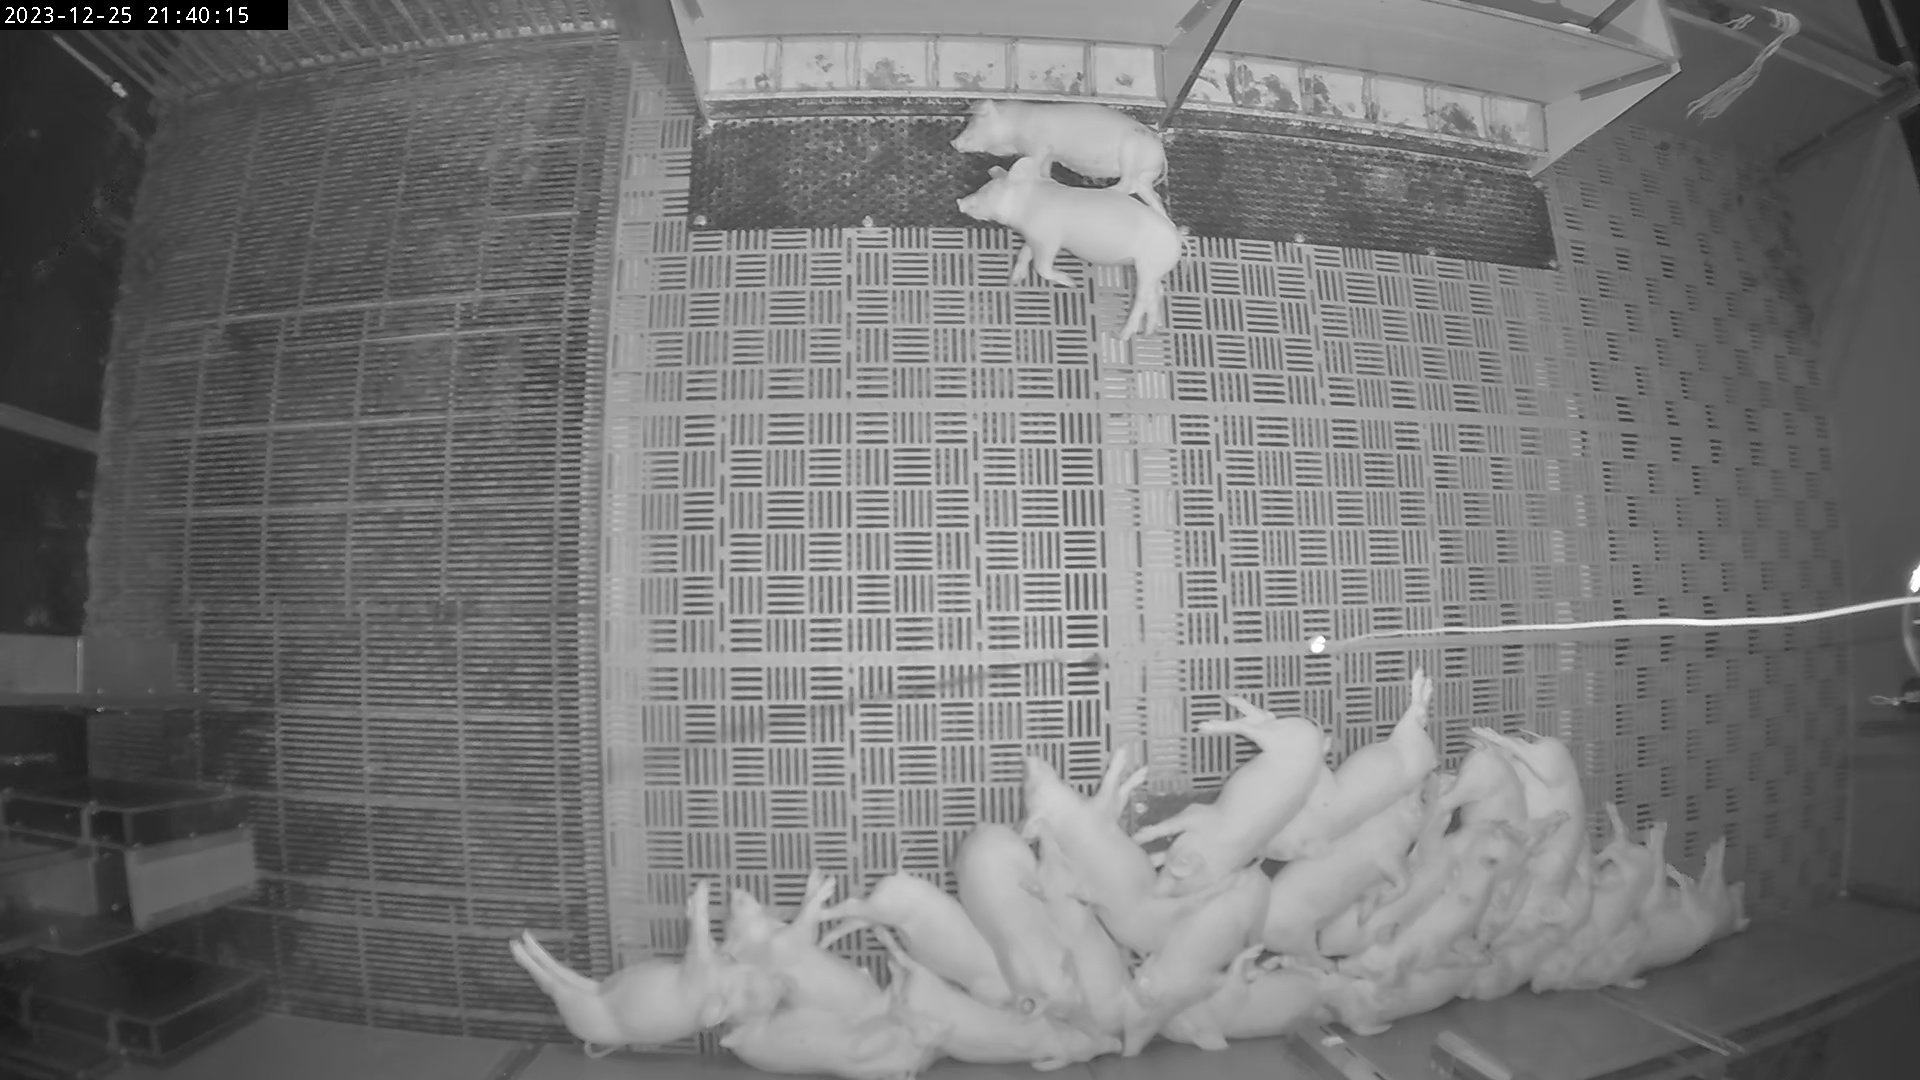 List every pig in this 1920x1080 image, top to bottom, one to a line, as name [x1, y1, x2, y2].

pig [948, 100, 1178, 228]
pig [954, 155, 1186, 343]
pig [1261, 662, 1442, 861]
pig [1129, 687, 1338, 900]
pig [1466, 726, 1586, 950]
pig [1435, 733, 1536, 950]
pig [1014, 740, 1236, 959]
pig [1261, 773, 1439, 975]
pig [1317, 775, 1508, 956]
pig [1529, 799, 1655, 996]
pig [1333, 809, 1569, 986]
pig [1638, 822, 1752, 946]
pig [954, 824, 1105, 1041]
pig [1454, 832, 1626, 1002]
pig [1026, 837, 1135, 1031]
pig [1566, 838, 1734, 989]
pig [817, 851, 1011, 1009]
pig [1119, 857, 1271, 1061]
pig [716, 864, 895, 1024]
pig [509, 880, 793, 1058]
pig [878, 929, 1122, 1073]
pig [1317, 937, 1494, 1035]
pig [1160, 943, 1337, 1050]
pig [718, 1005, 950, 1079]